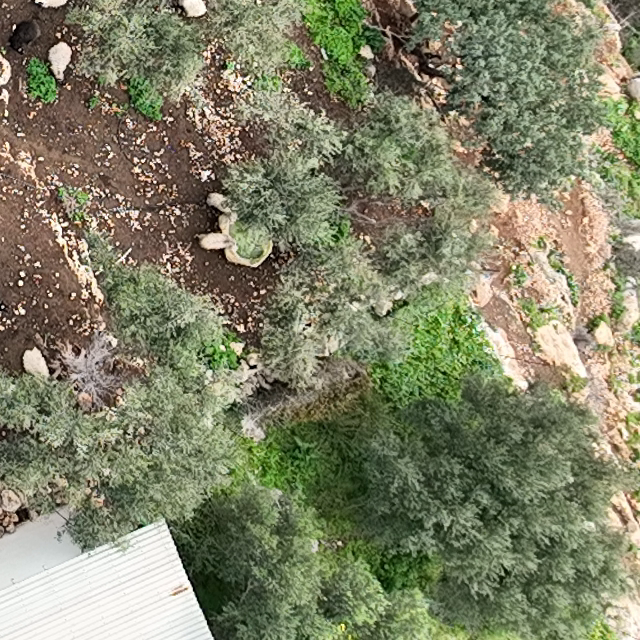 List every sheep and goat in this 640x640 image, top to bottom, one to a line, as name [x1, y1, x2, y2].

sheep [34, 0, 68, 8]
sheep [175, 0, 207, 19]
sheep [9, 18, 41, 53]
sheep [49, 43, 72, 82]
sheep [205, 192, 232, 215]
sheep [193, 231, 236, 251]
sheep [0, 274, 7, 314]
sheep [23, 346, 50, 381]